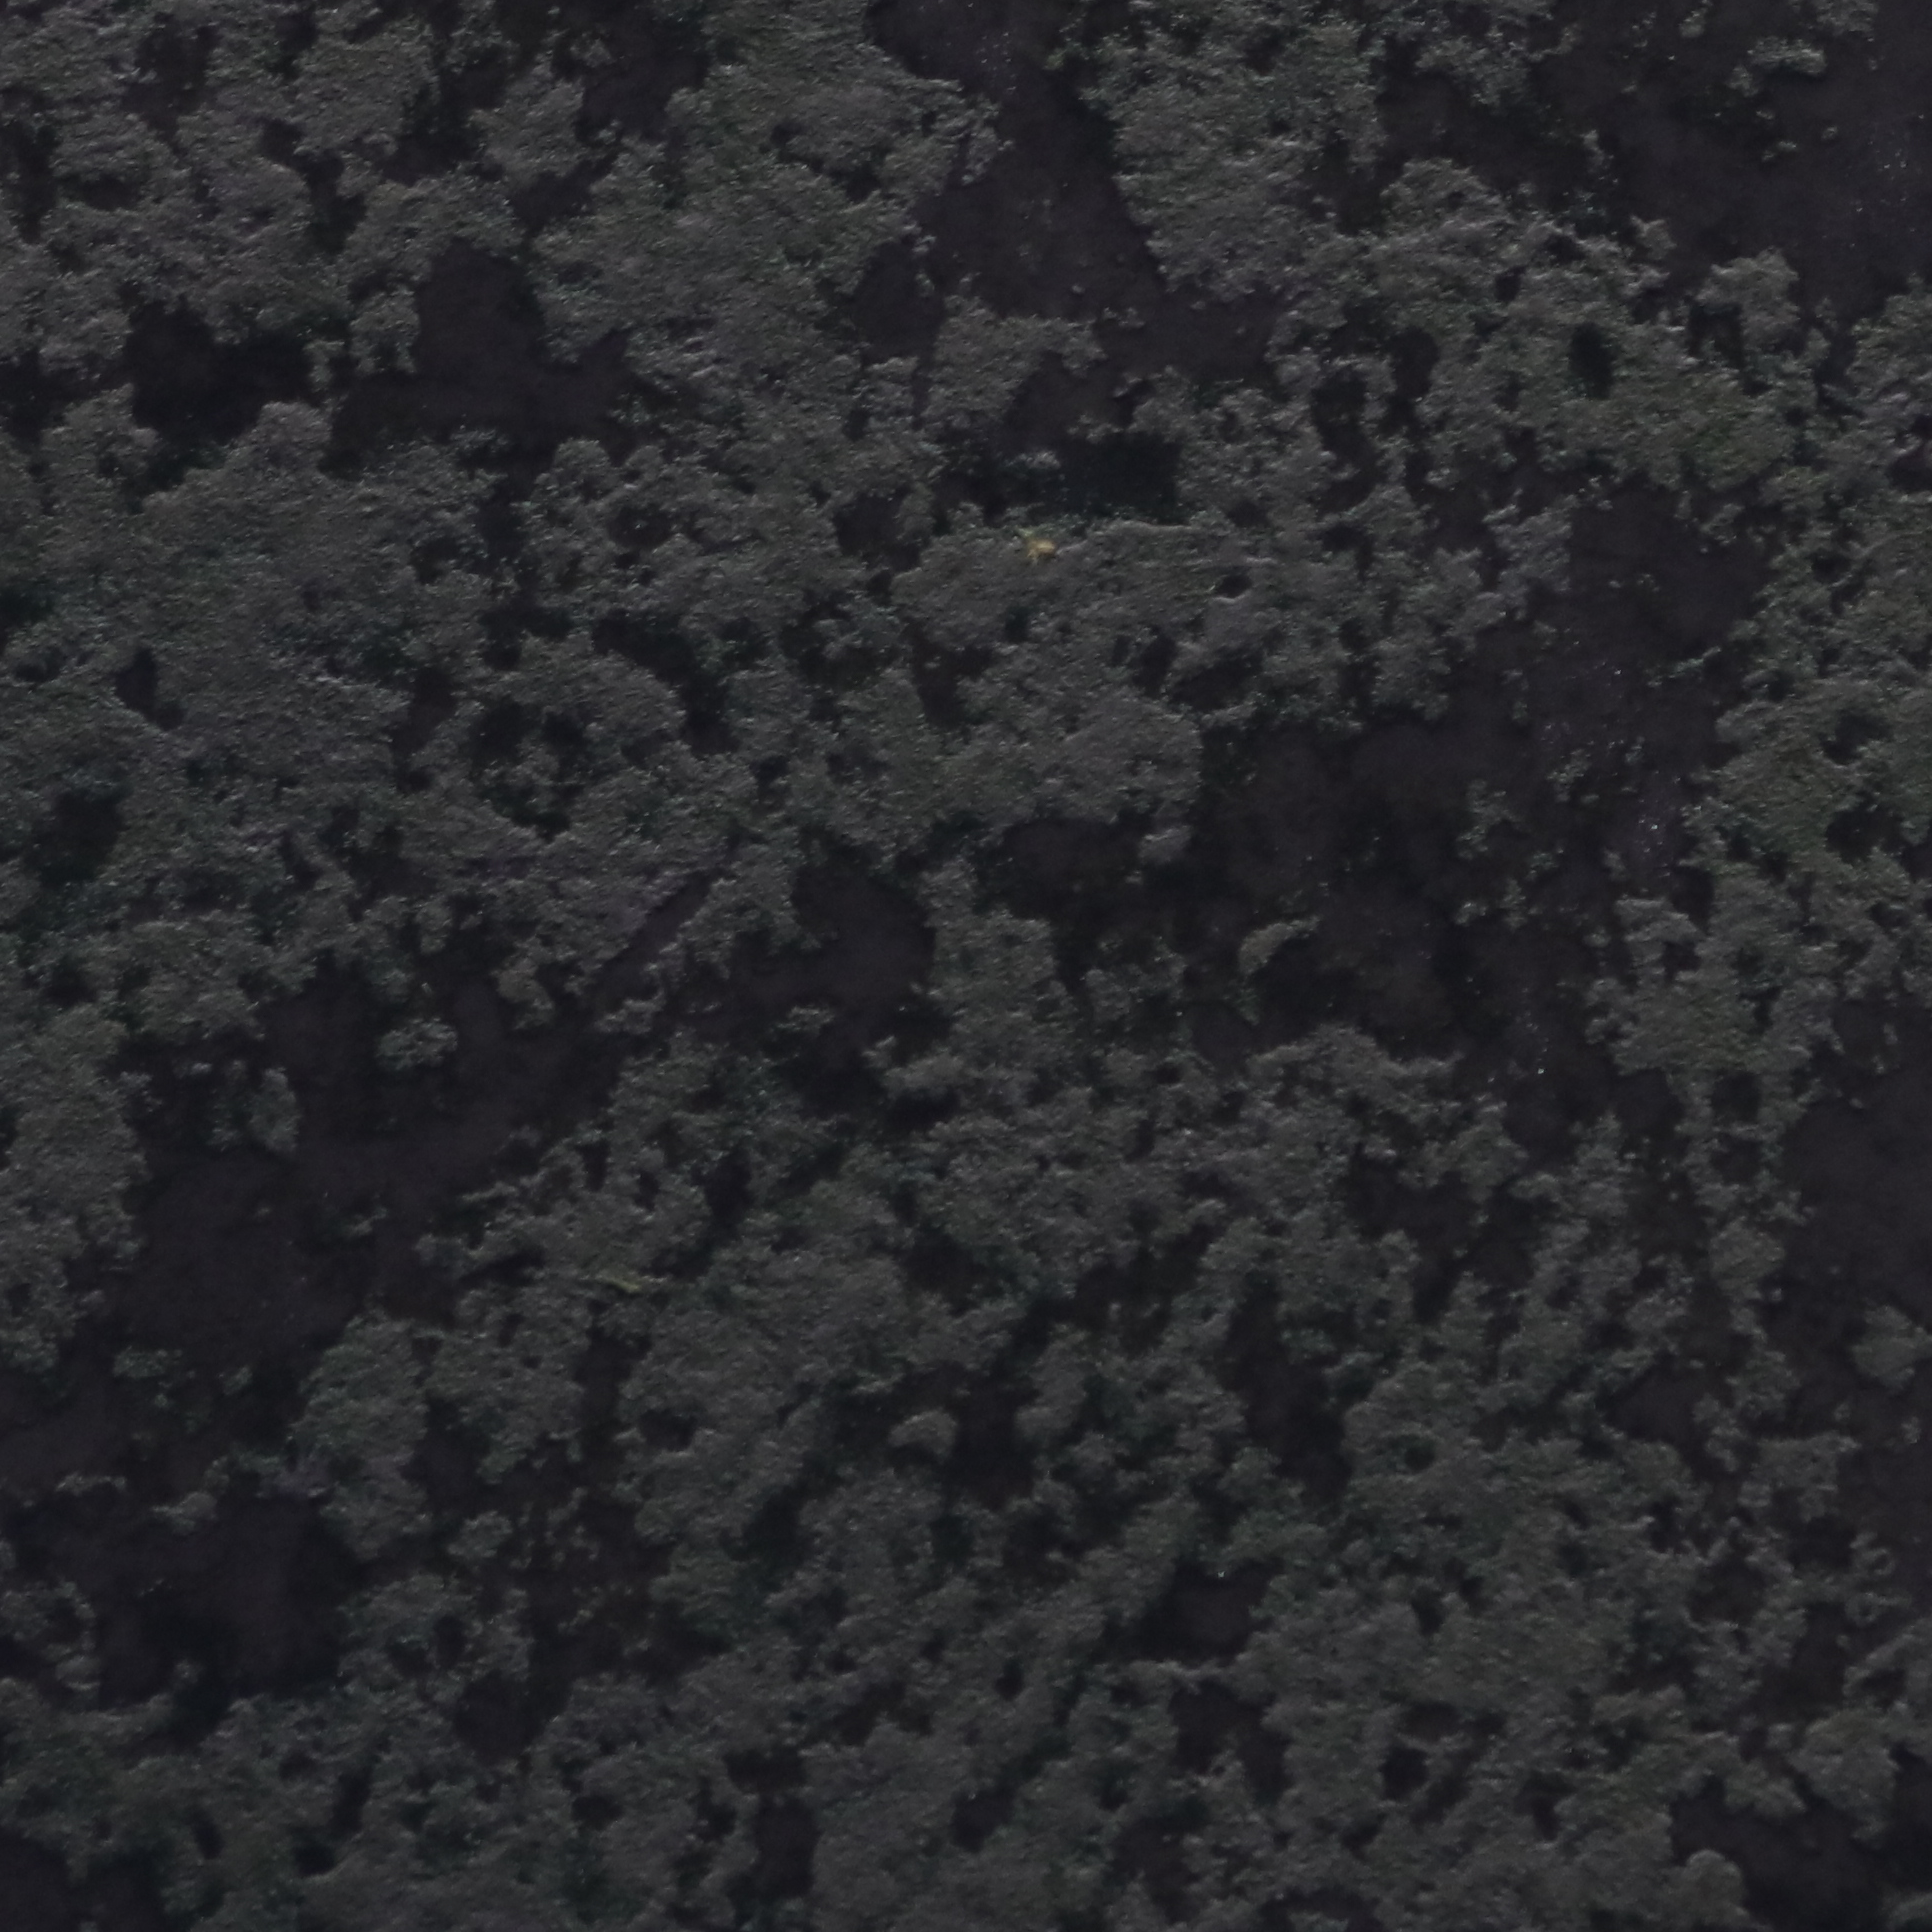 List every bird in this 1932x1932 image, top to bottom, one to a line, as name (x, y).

None